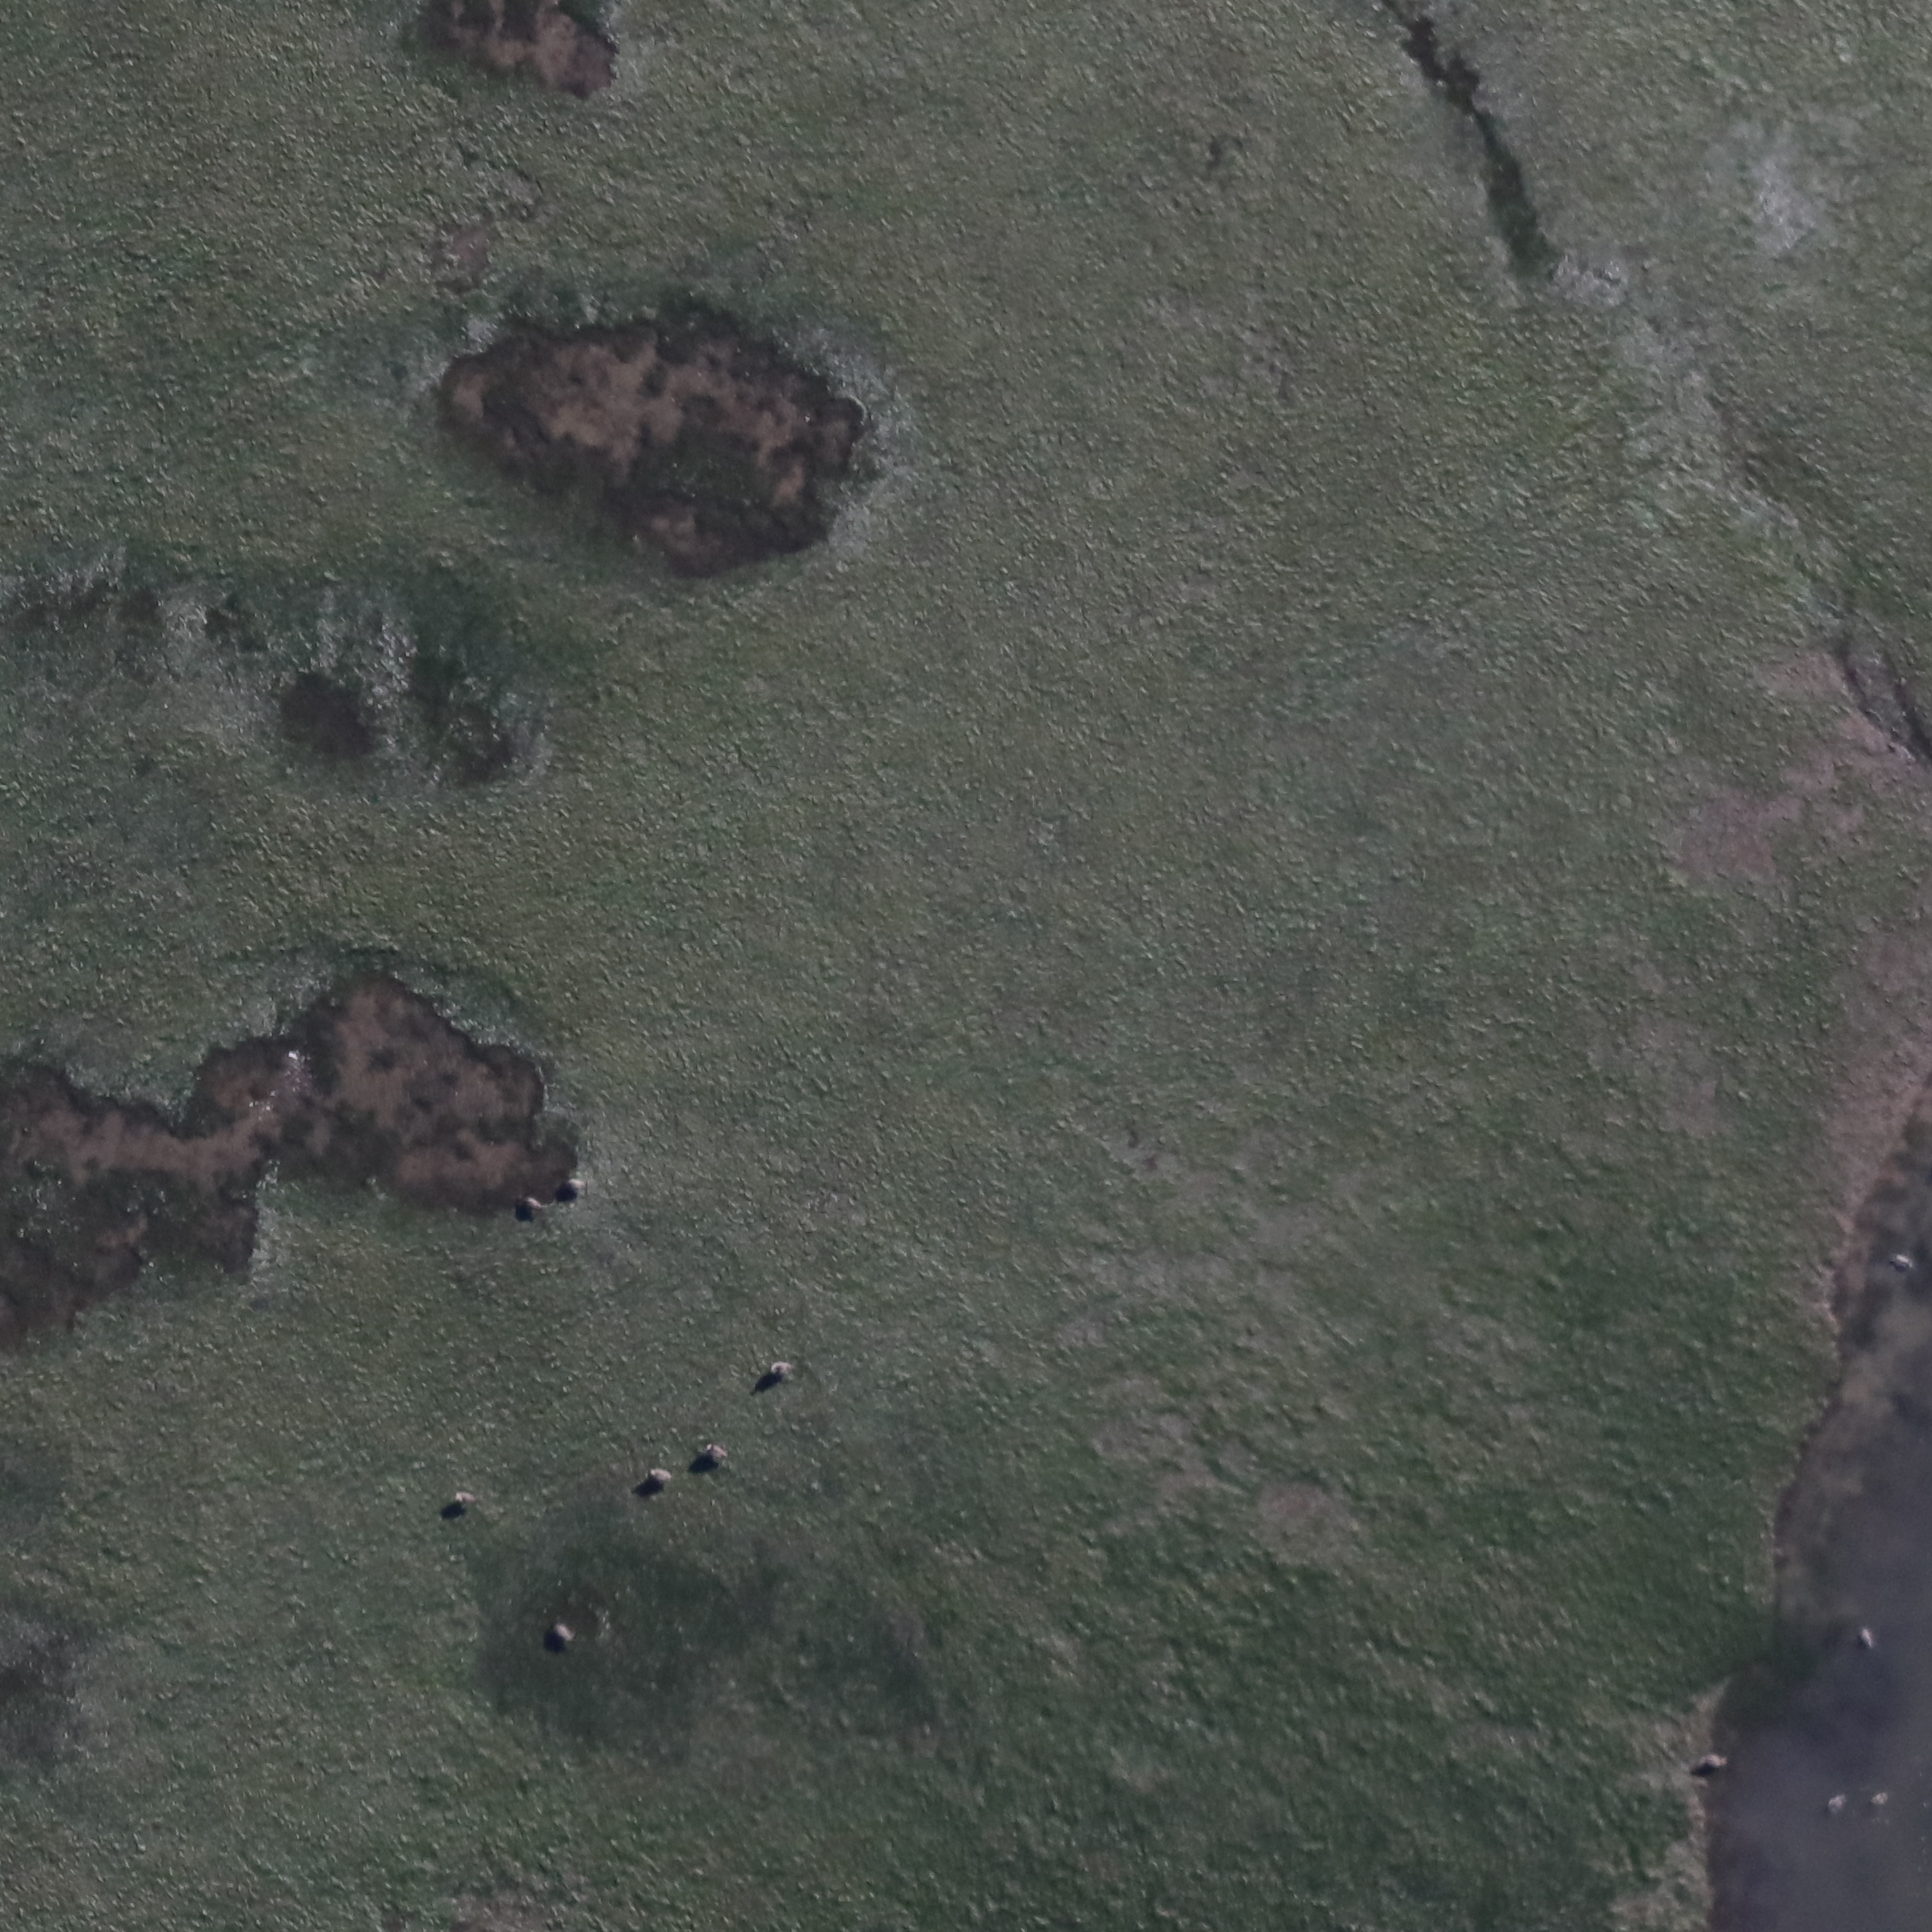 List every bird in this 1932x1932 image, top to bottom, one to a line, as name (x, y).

Canada goose (532, 1204)
Canada goose (1902, 1260)
Canada goose (781, 1364)
Canada goose (717, 1452)
Canada goose (656, 1475)
Canada goose (465, 1497)
Canada goose (560, 1635)
Canada goose (1864, 1640)
Canada goose (1715, 1762)
Canada goose (1882, 1800)
Canada goose (1836, 1803)